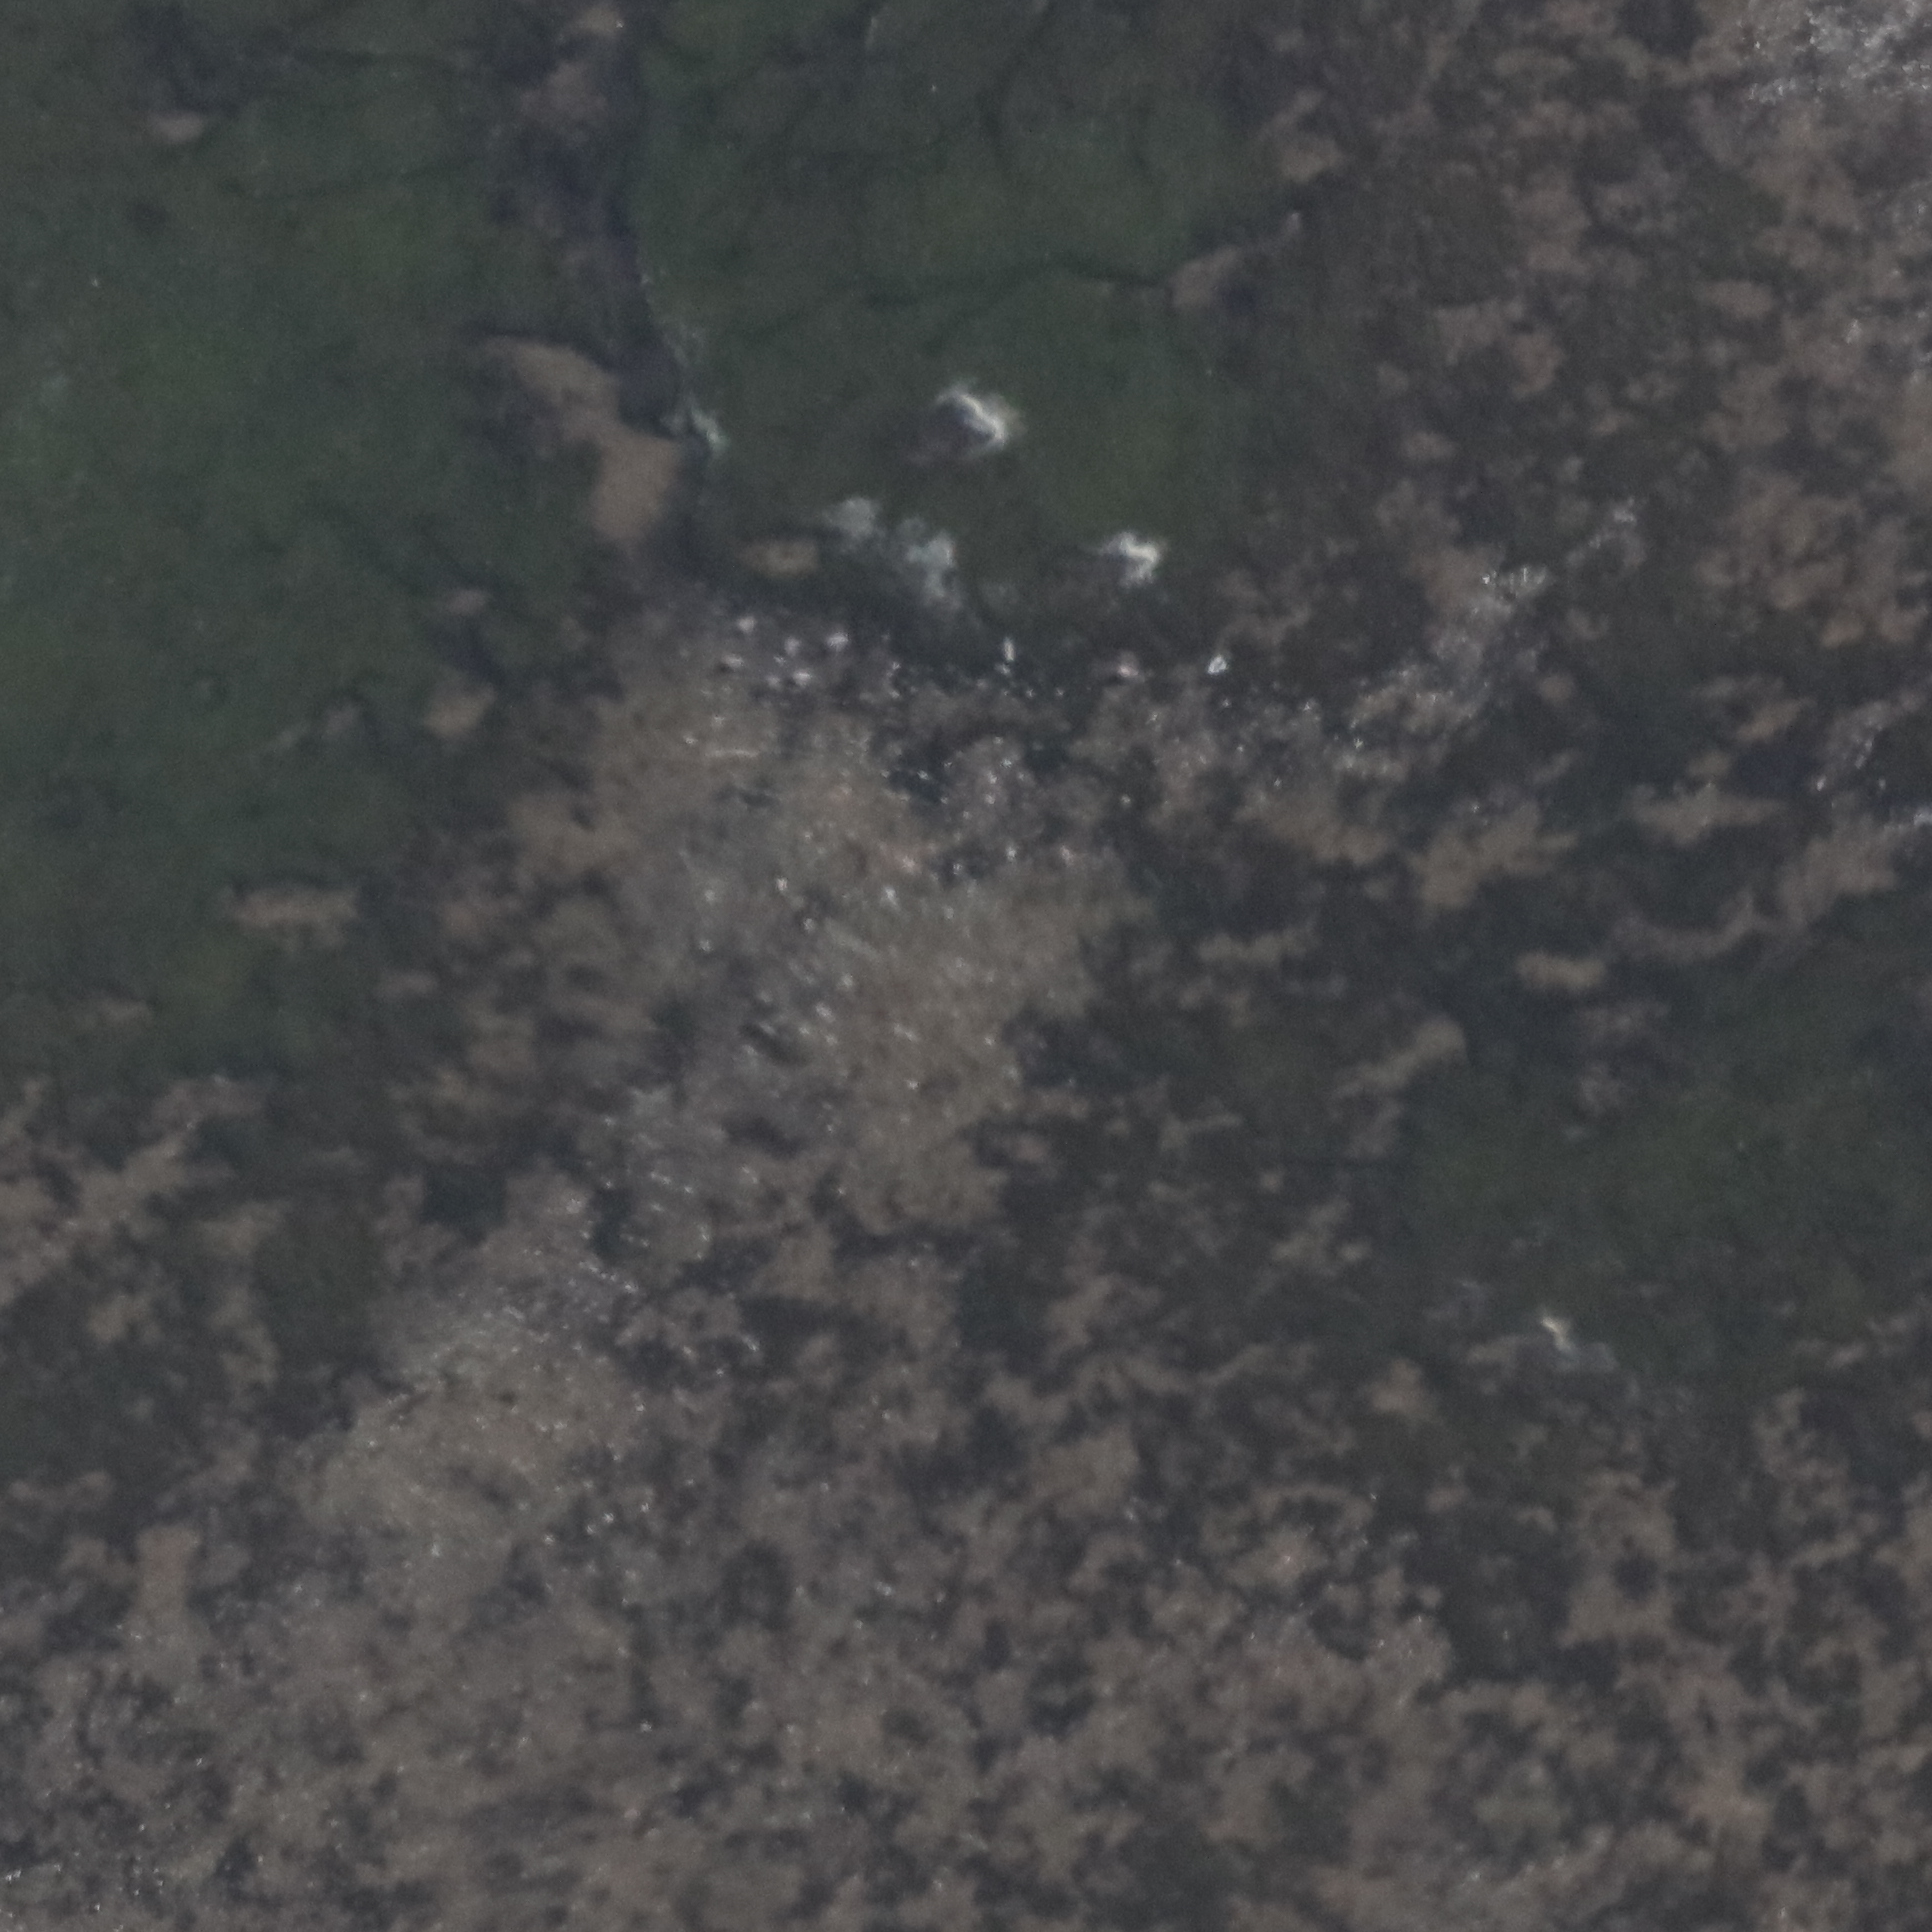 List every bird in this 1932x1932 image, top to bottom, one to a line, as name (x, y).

brant (744, 624)
brant (835, 640)
brant (792, 648)
brant (1007, 651)
brant (730, 657)
brant (1215, 667)
brant (1127, 671)
brant (800, 679)
brant (772, 684)